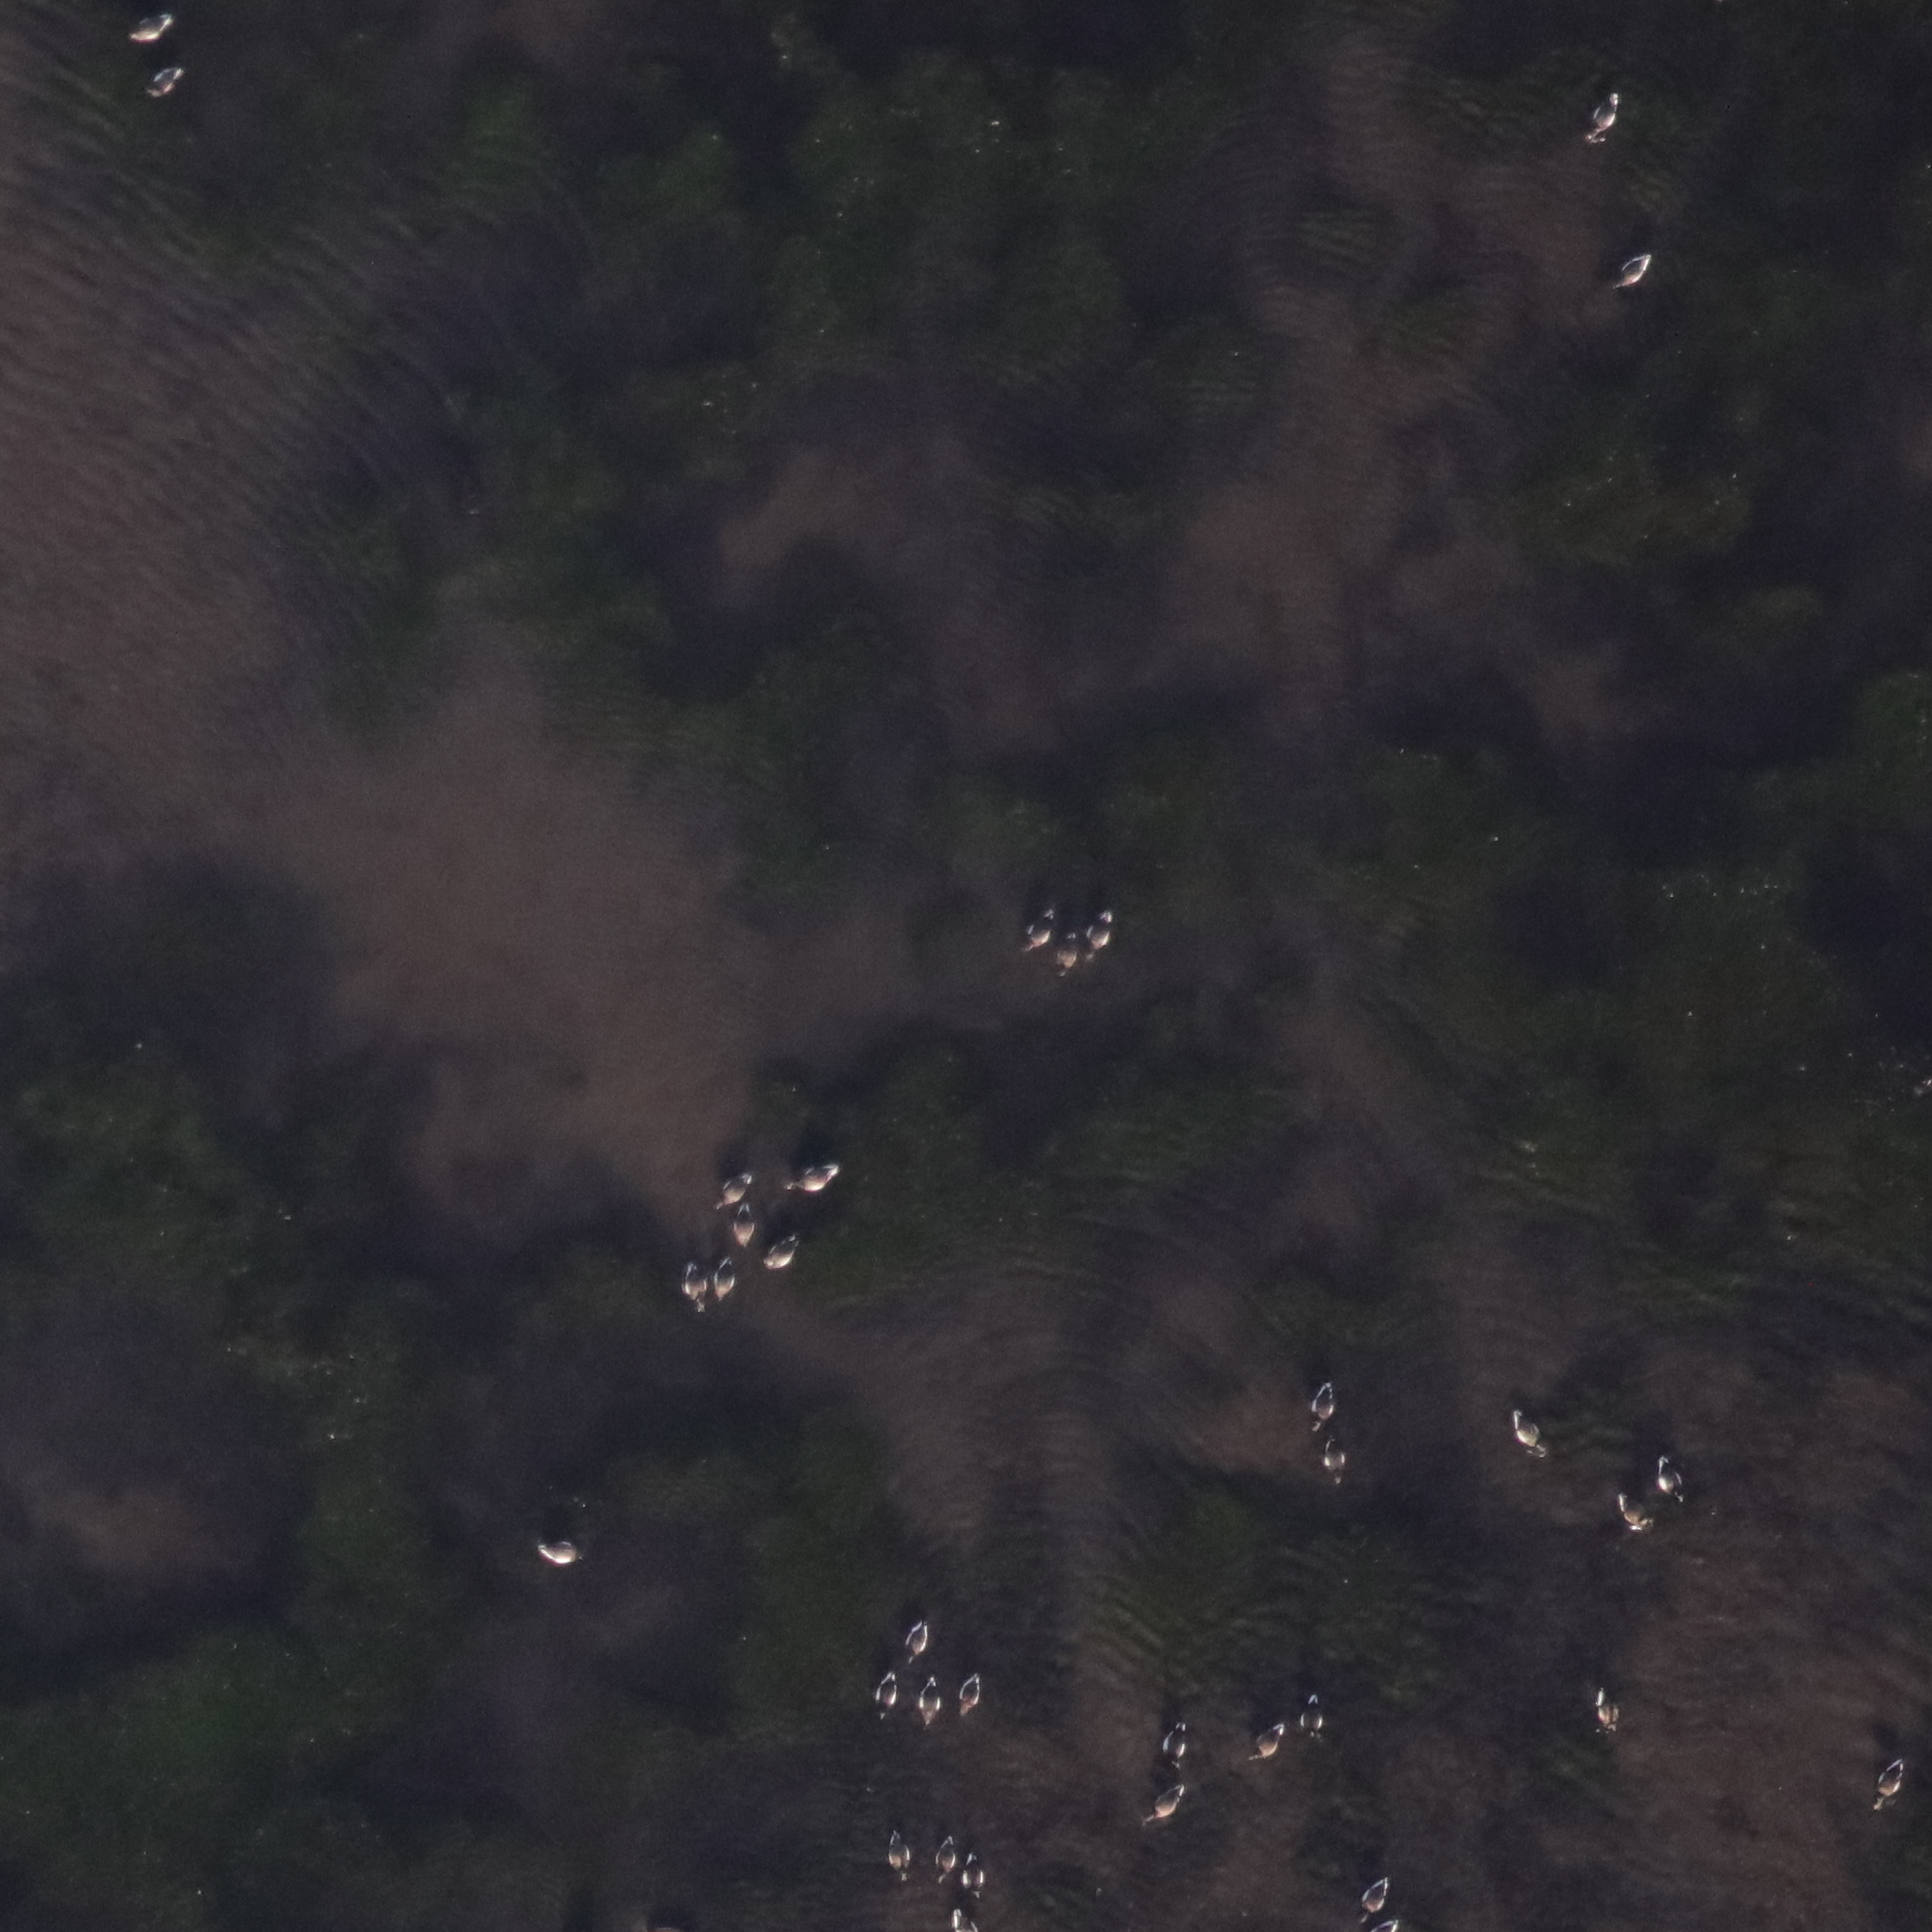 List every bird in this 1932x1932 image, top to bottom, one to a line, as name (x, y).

brant (154, 20)
brant (162, 82)
brant (1604, 117)
brant (1632, 272)
brant (1041, 933)
brant (1098, 933)
brant (1066, 954)
brant (816, 1178)
brant (735, 1191)
brant (779, 1257)
brant (710, 1286)
brant (1324, 1408)
brant (1529, 1434)
brant (1335, 1460)
brant (1670, 1481)
brant (1630, 1515)
brant (563, 1550)
brant (917, 1642)
brant (971, 1694)
brant (886, 1695)
brant (929, 1706)
brant (1605, 1712)
brant (1310, 1717)
brant (1267, 1743)
brant (1176, 1747)
brant (1890, 1785)
brant (1165, 1803)
brant (900, 1854)
brant (947, 1856)
brant (970, 1875)
brant (1376, 1901)
brant (967, 1931)